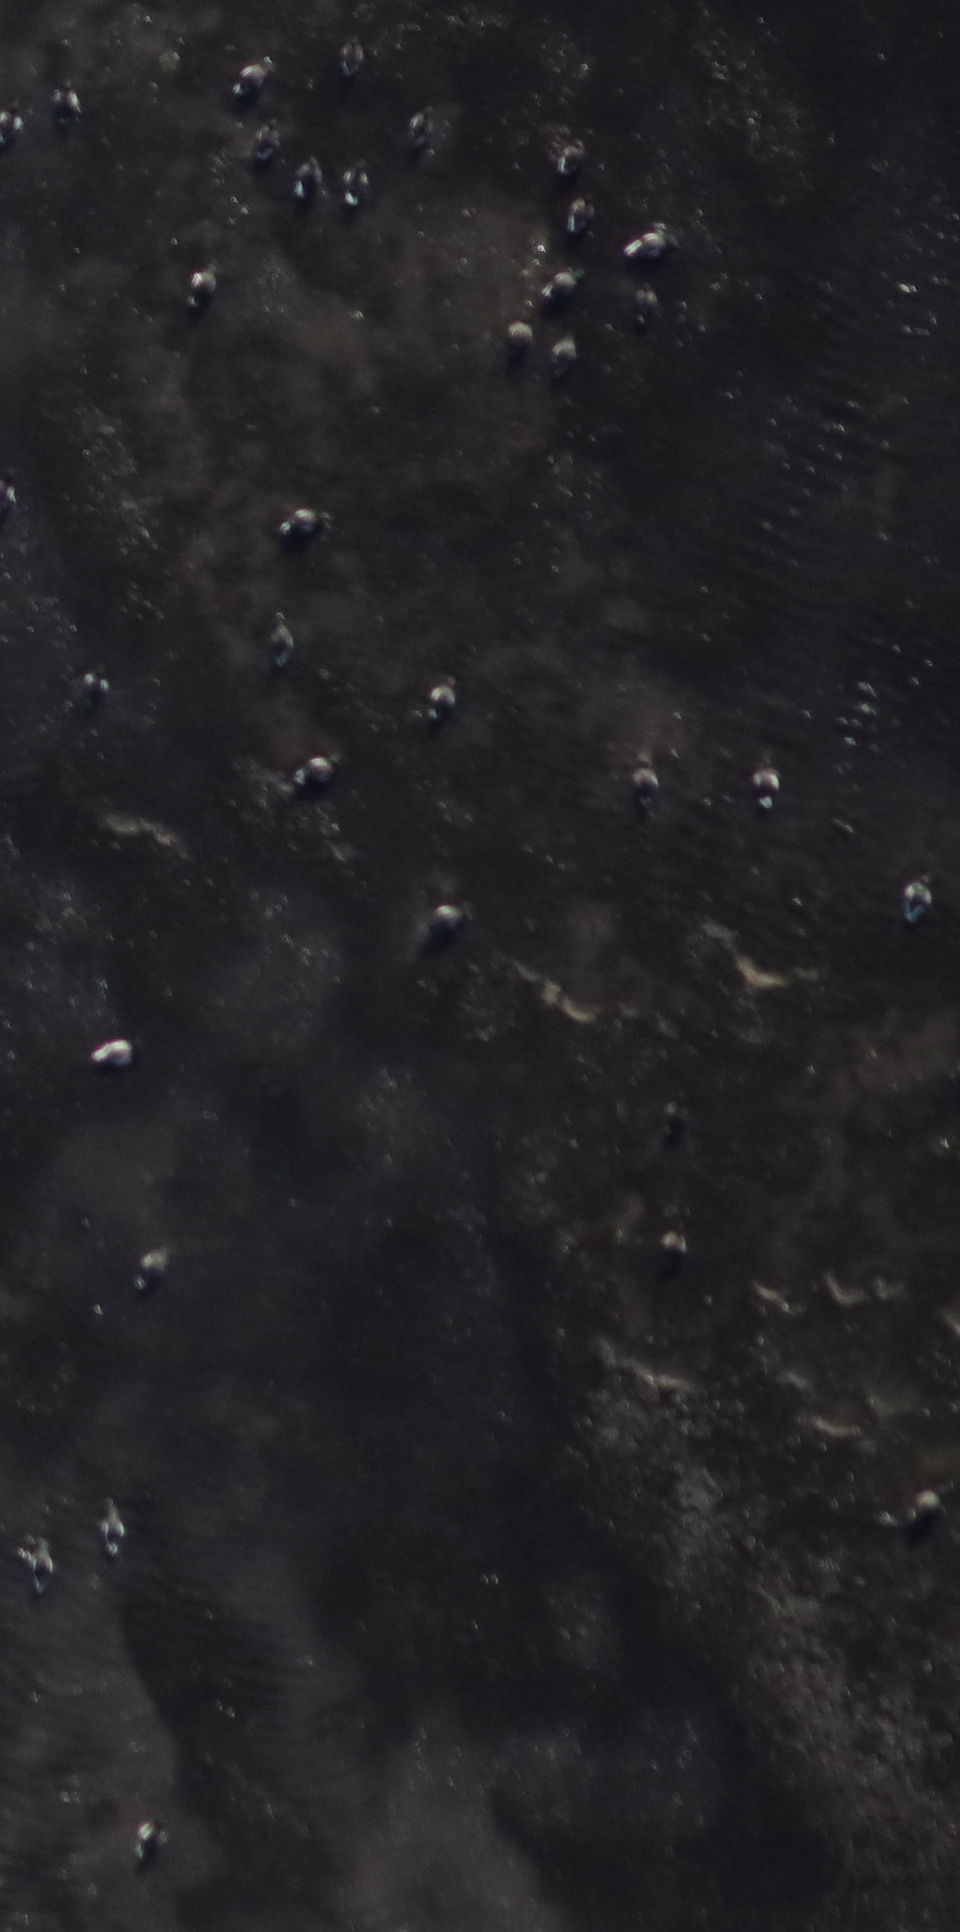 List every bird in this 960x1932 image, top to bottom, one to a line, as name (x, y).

brant (351, 58)
brant (254, 77)
brant (66, 100)
brant (11, 126)
brant (421, 128)
brant (266, 138)
brant (568, 161)
brant (309, 184)
brant (354, 187)
brant (576, 222)
brant (654, 244)
brant (204, 285)
brant (561, 288)
brant (651, 310)
brant (519, 337)
brant (571, 357)
brant (3, 499)
brant (308, 525)
brant (284, 641)
brant (101, 690)
brant (451, 700)
brant (317, 770)
brant (645, 777)
brant (765, 781)
brant (912, 892)
brant (448, 918)
brant (120, 1045)
brant (678, 1243)
brant (153, 1262)
brant (924, 1504)
brant (112, 1528)
brant (37, 1561)
brant (150, 1843)